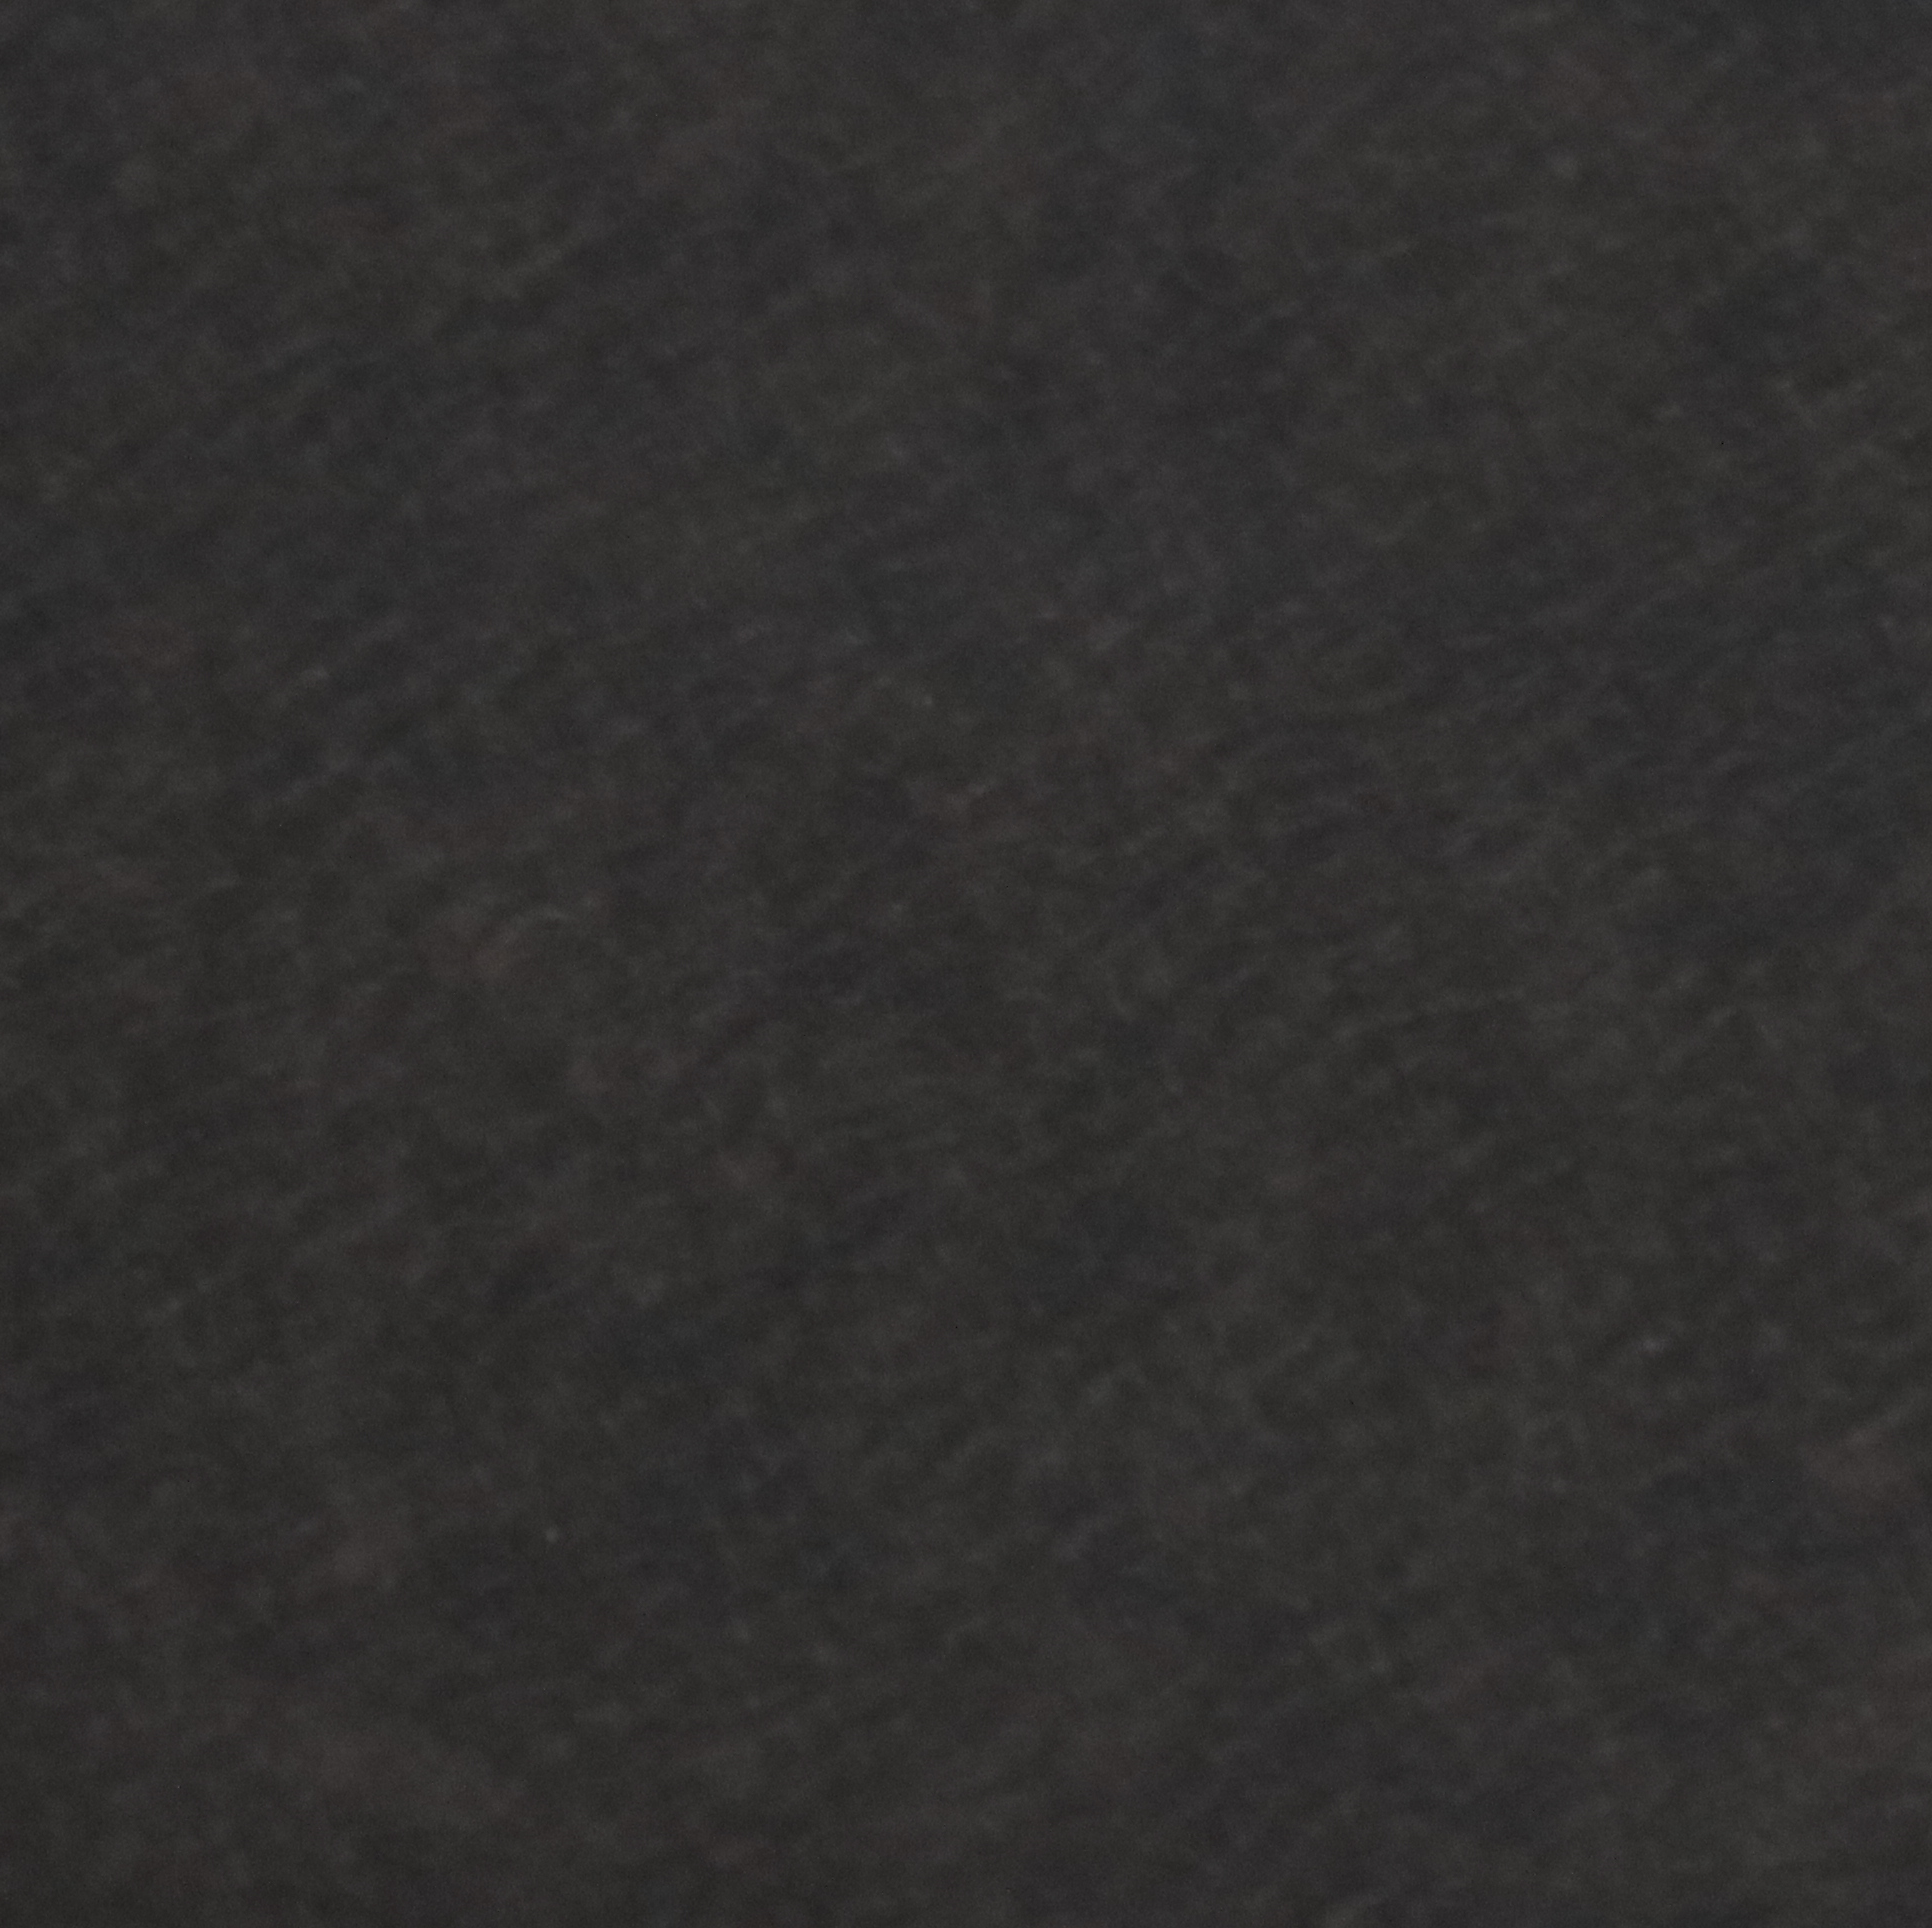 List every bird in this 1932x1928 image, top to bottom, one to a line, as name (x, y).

None